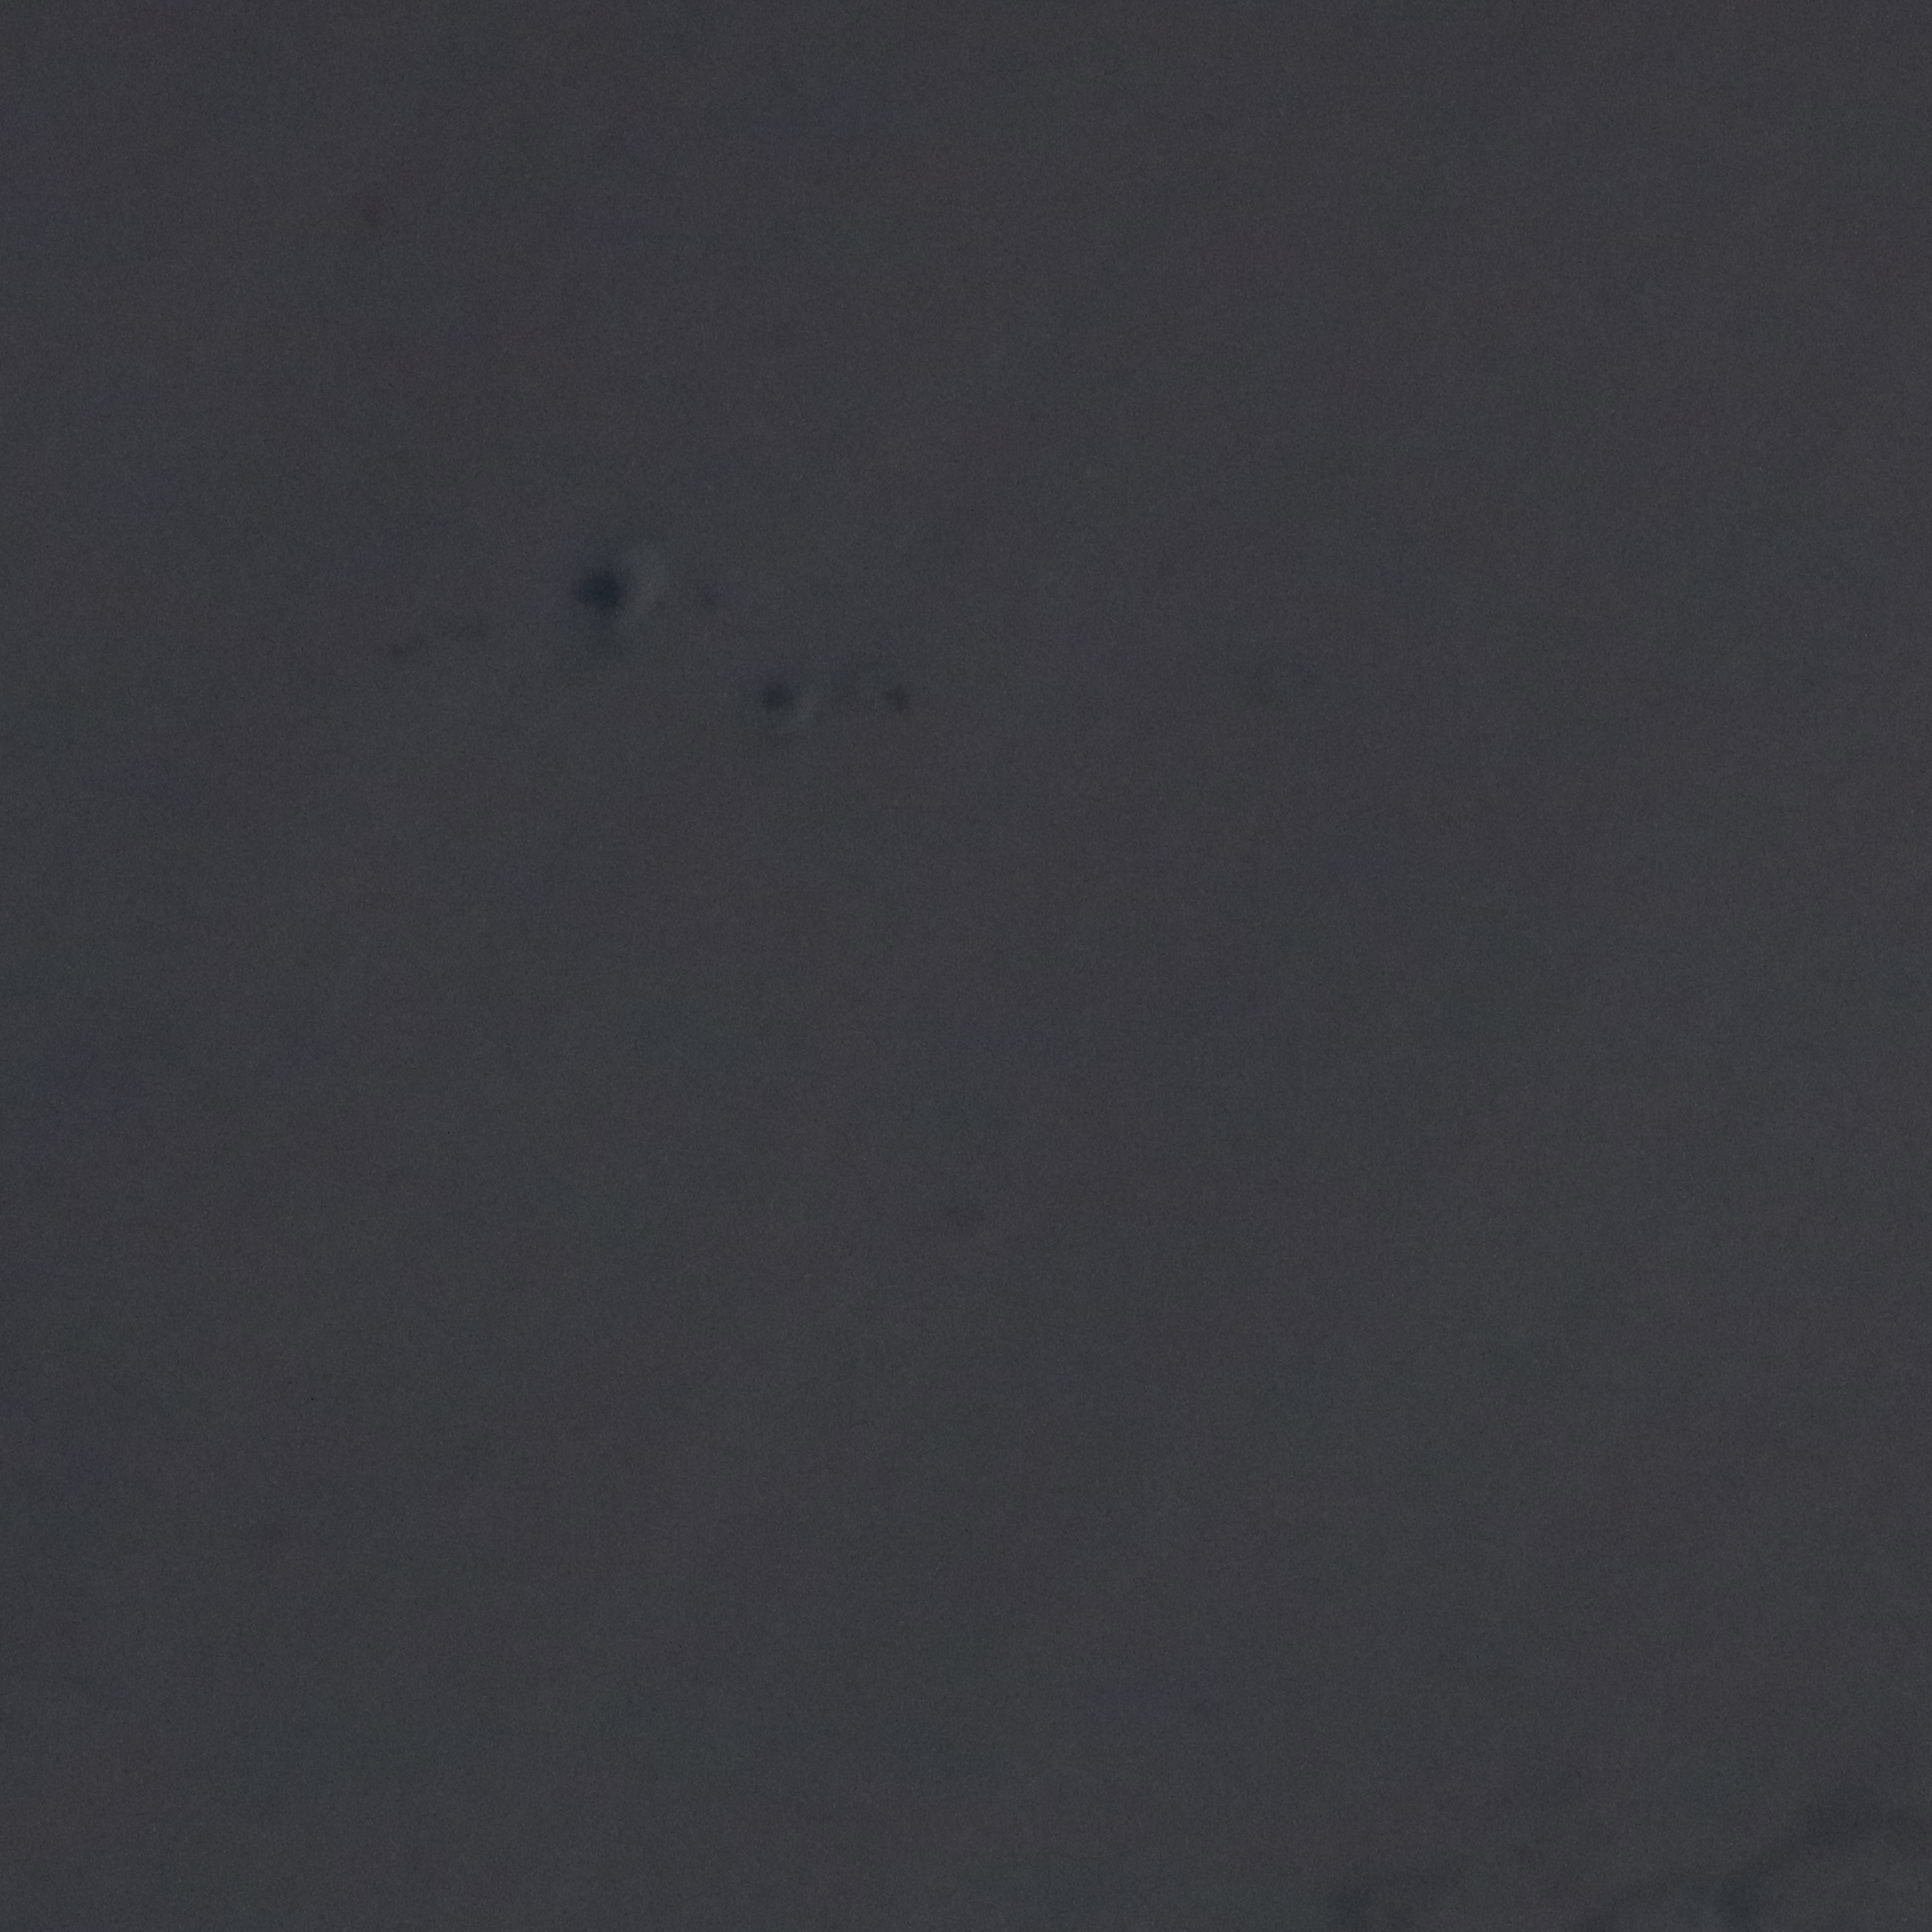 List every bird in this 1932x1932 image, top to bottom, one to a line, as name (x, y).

None